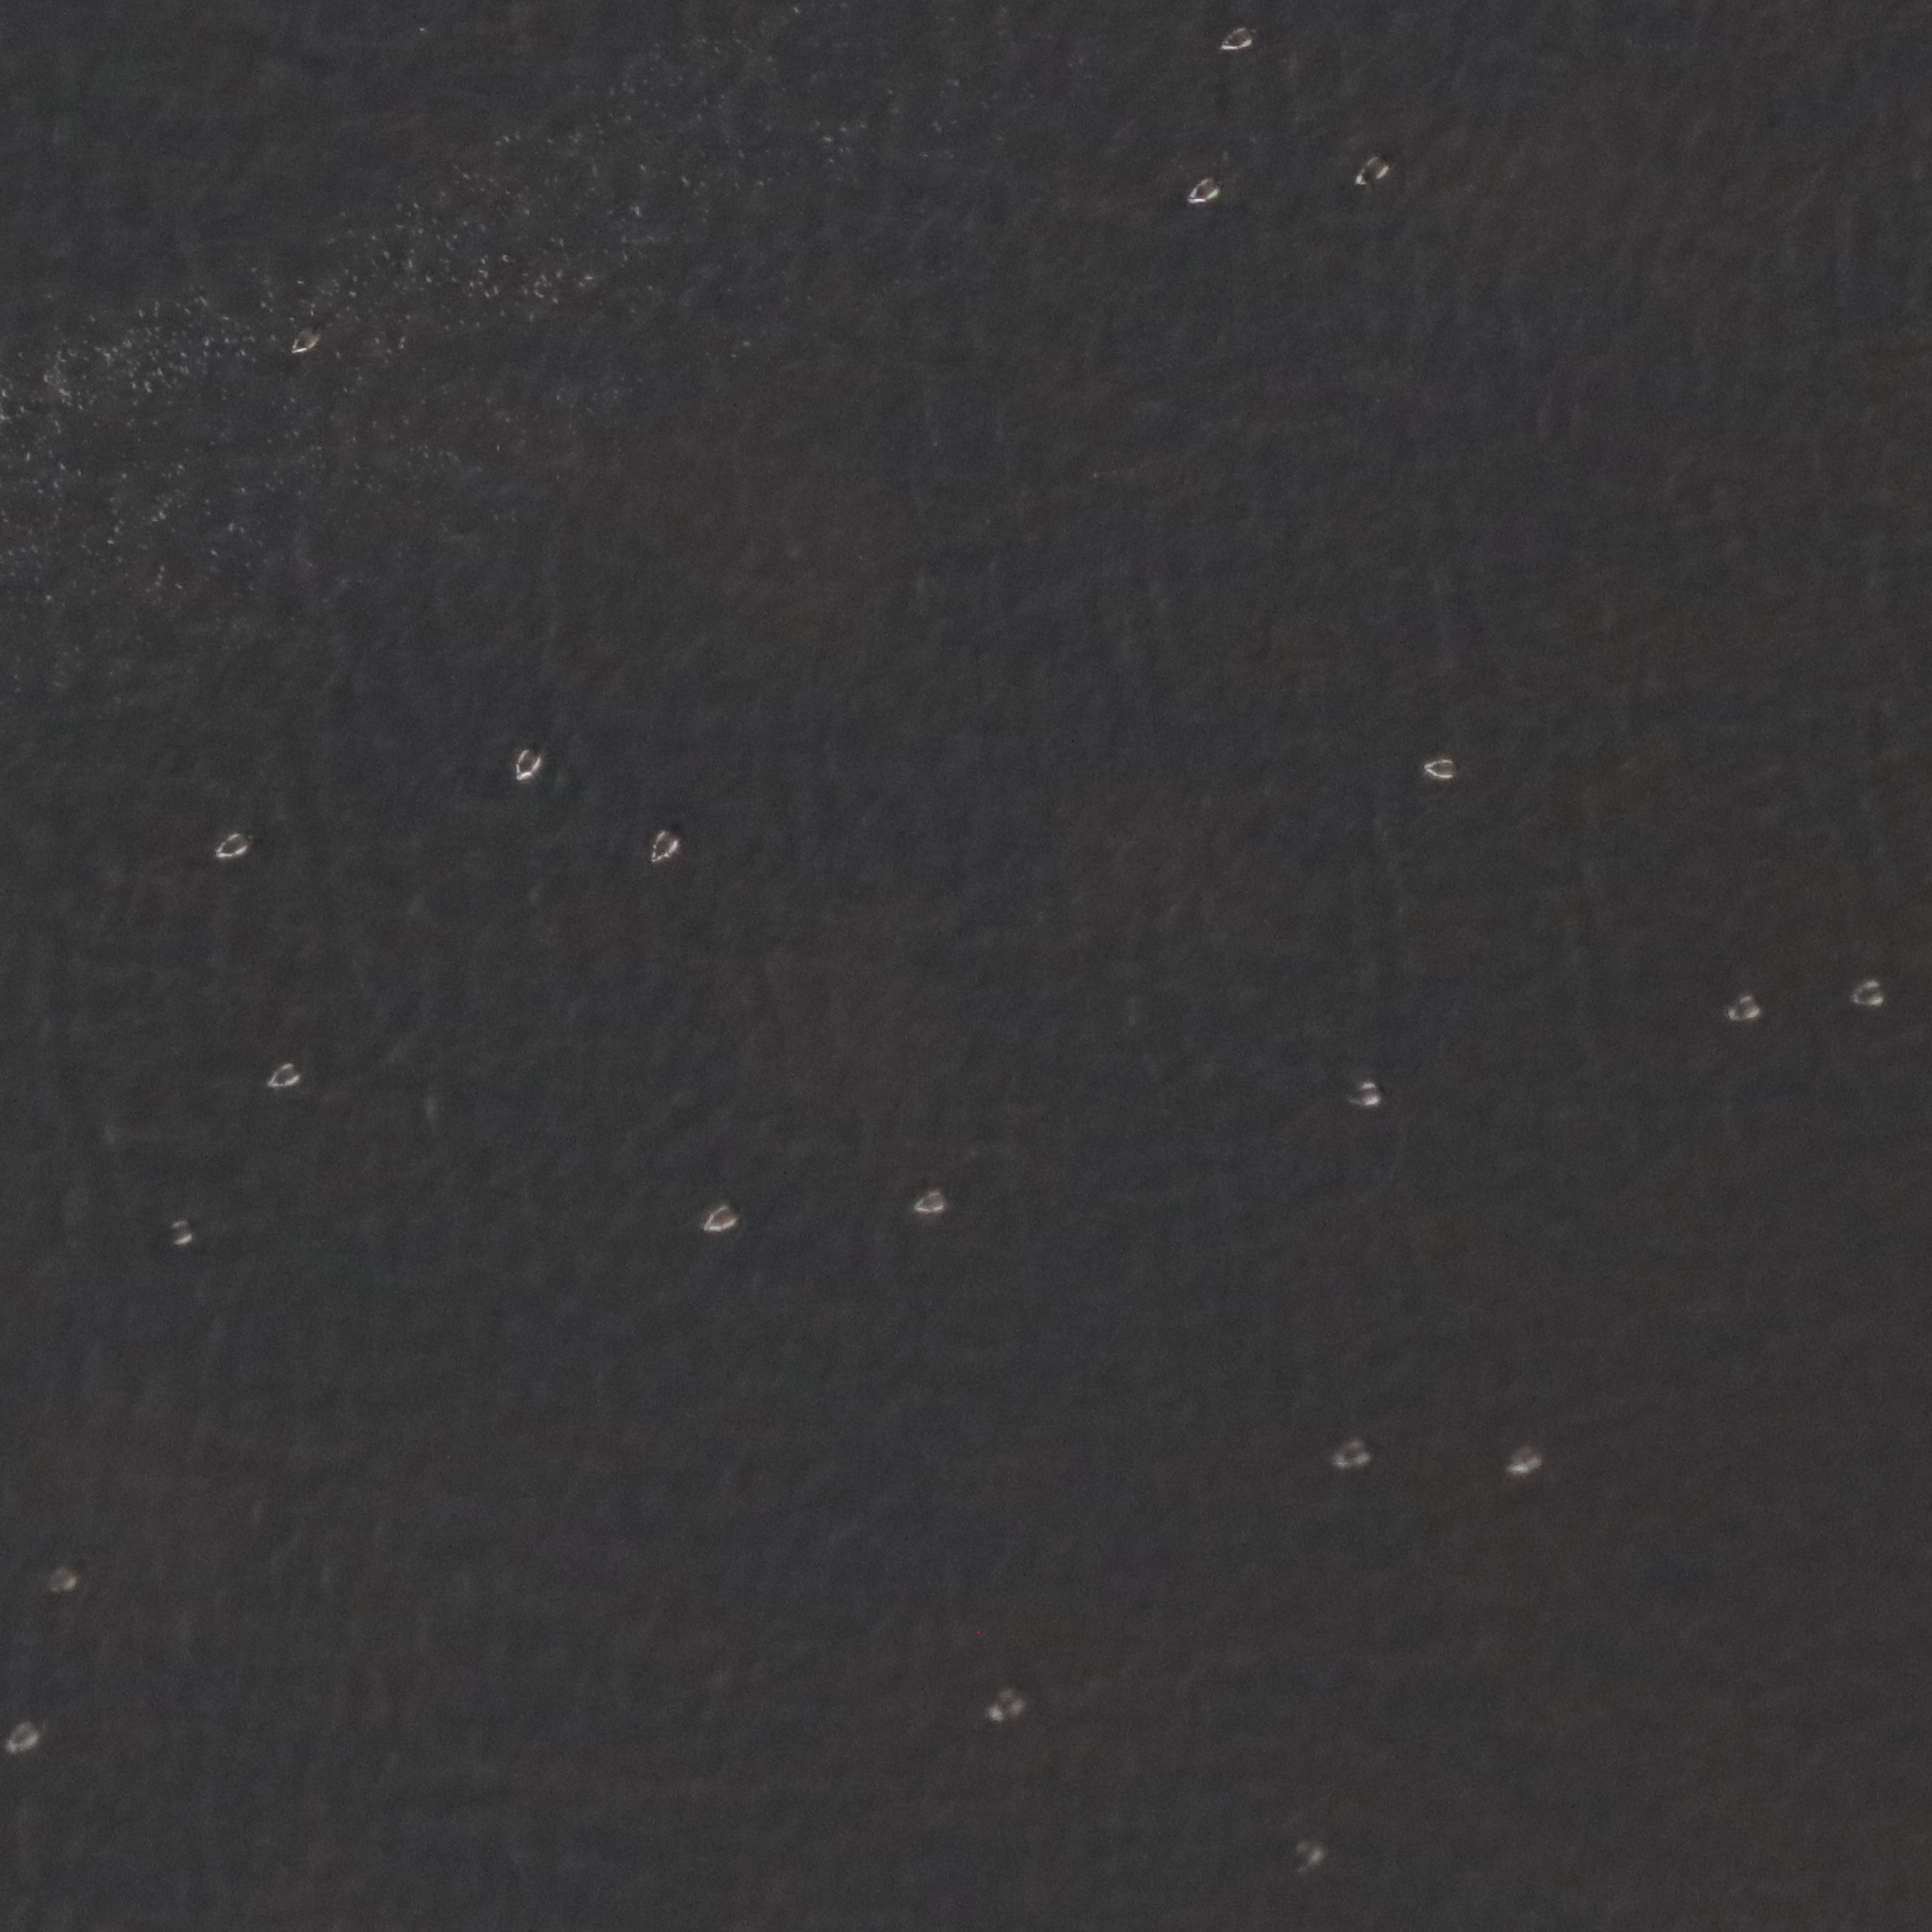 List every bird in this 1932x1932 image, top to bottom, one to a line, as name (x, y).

brant (1240, 39)
brant (1374, 170)
brant (1205, 189)
brant (307, 338)
brant (528, 762)
brant (1443, 768)
brant (236, 845)
brant (665, 845)
brant (1867, 995)
brant (1745, 1010)
brant (284, 1077)
brant (1367, 1092)
brant (932, 1201)
brant (723, 1217)
brant (182, 1231)
brant (1350, 1454)
brant (1528, 1458)
brant (63, 1578)
brant (1010, 1704)
brant (22, 1736)
brant (1304, 1853)